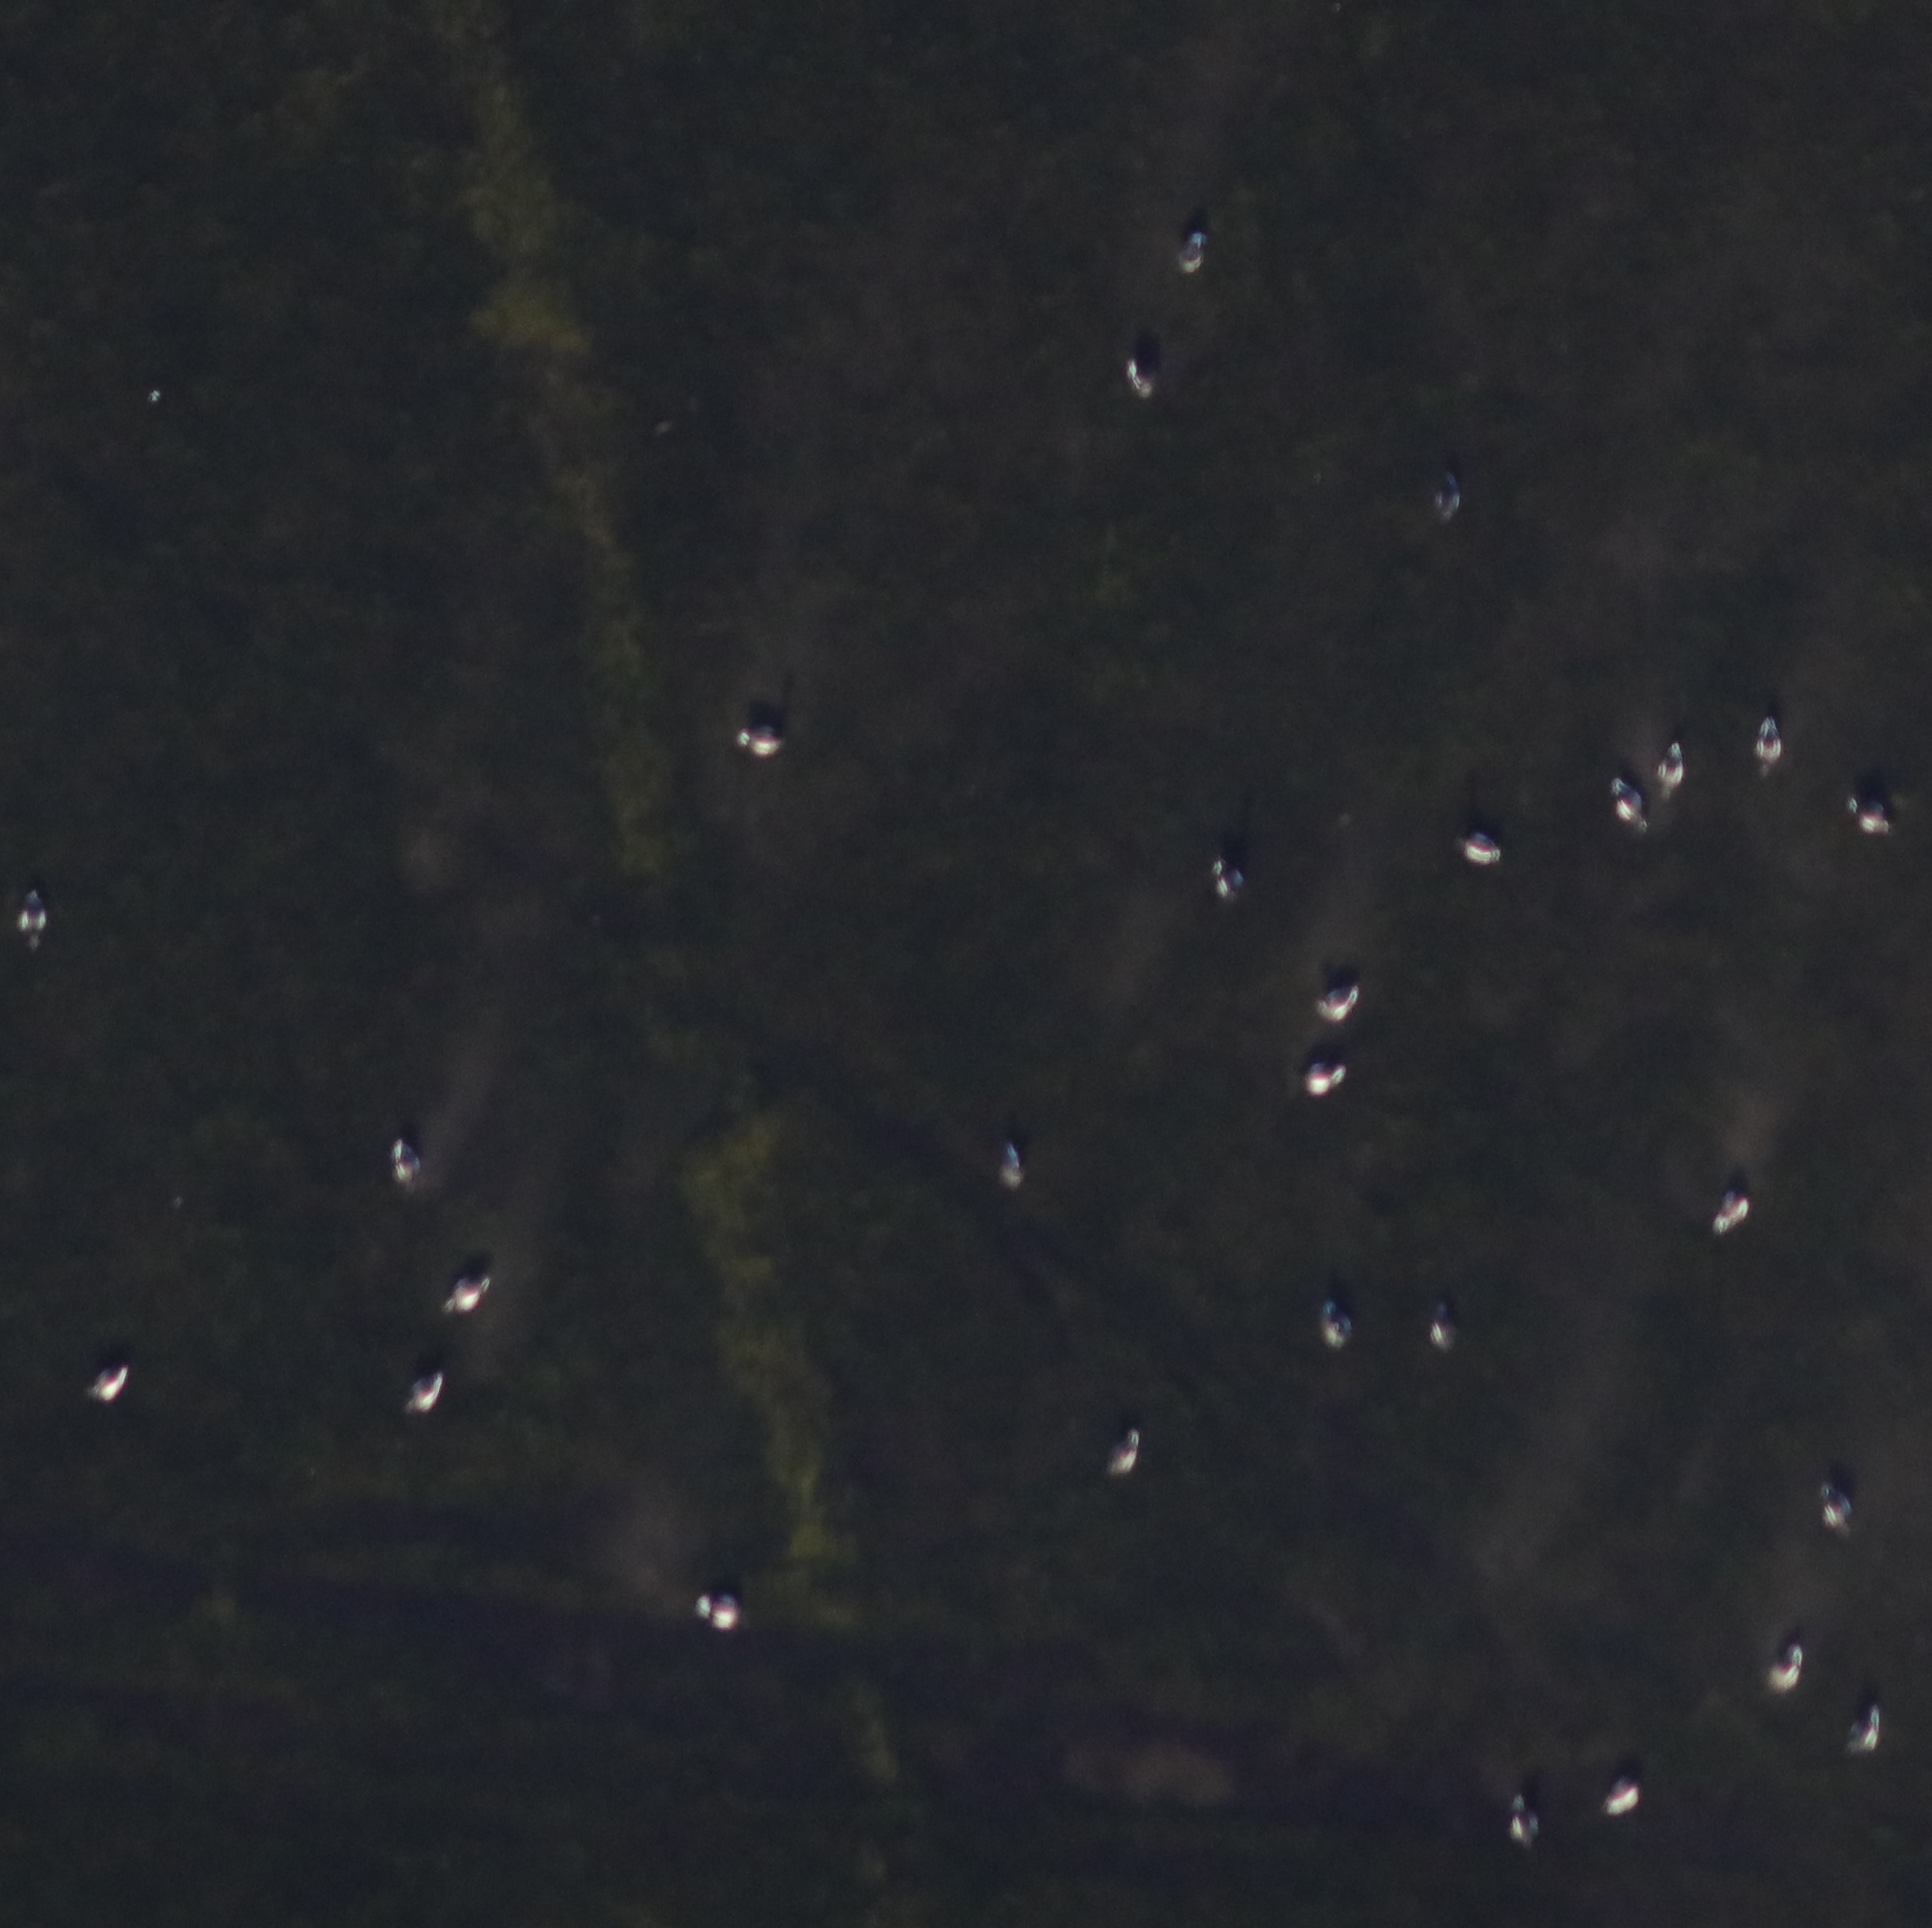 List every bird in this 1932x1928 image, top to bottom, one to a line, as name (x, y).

brant (1196, 248)
brant (1139, 375)
brant (1448, 499)
brant (763, 738)
brant (1766, 748)
brant (1672, 772)
brant (1629, 801)
brant (1871, 815)
brant (1483, 844)
brant (1223, 879)
brant (35, 917)
brant (1337, 1006)
brant (1321, 1071)
brant (1011, 1166)
brant (409, 1167)
brant (1726, 1210)
brant (471, 1291)
brant (1336, 1328)
brant (1444, 1328)
brant (115, 1387)
brant (423, 1392)
brant (1123, 1450)
brant (1836, 1506)
brant (721, 1611)
brant (1788, 1665)
brant (1861, 1731)
brant (1624, 1794)
brant (1521, 1824)